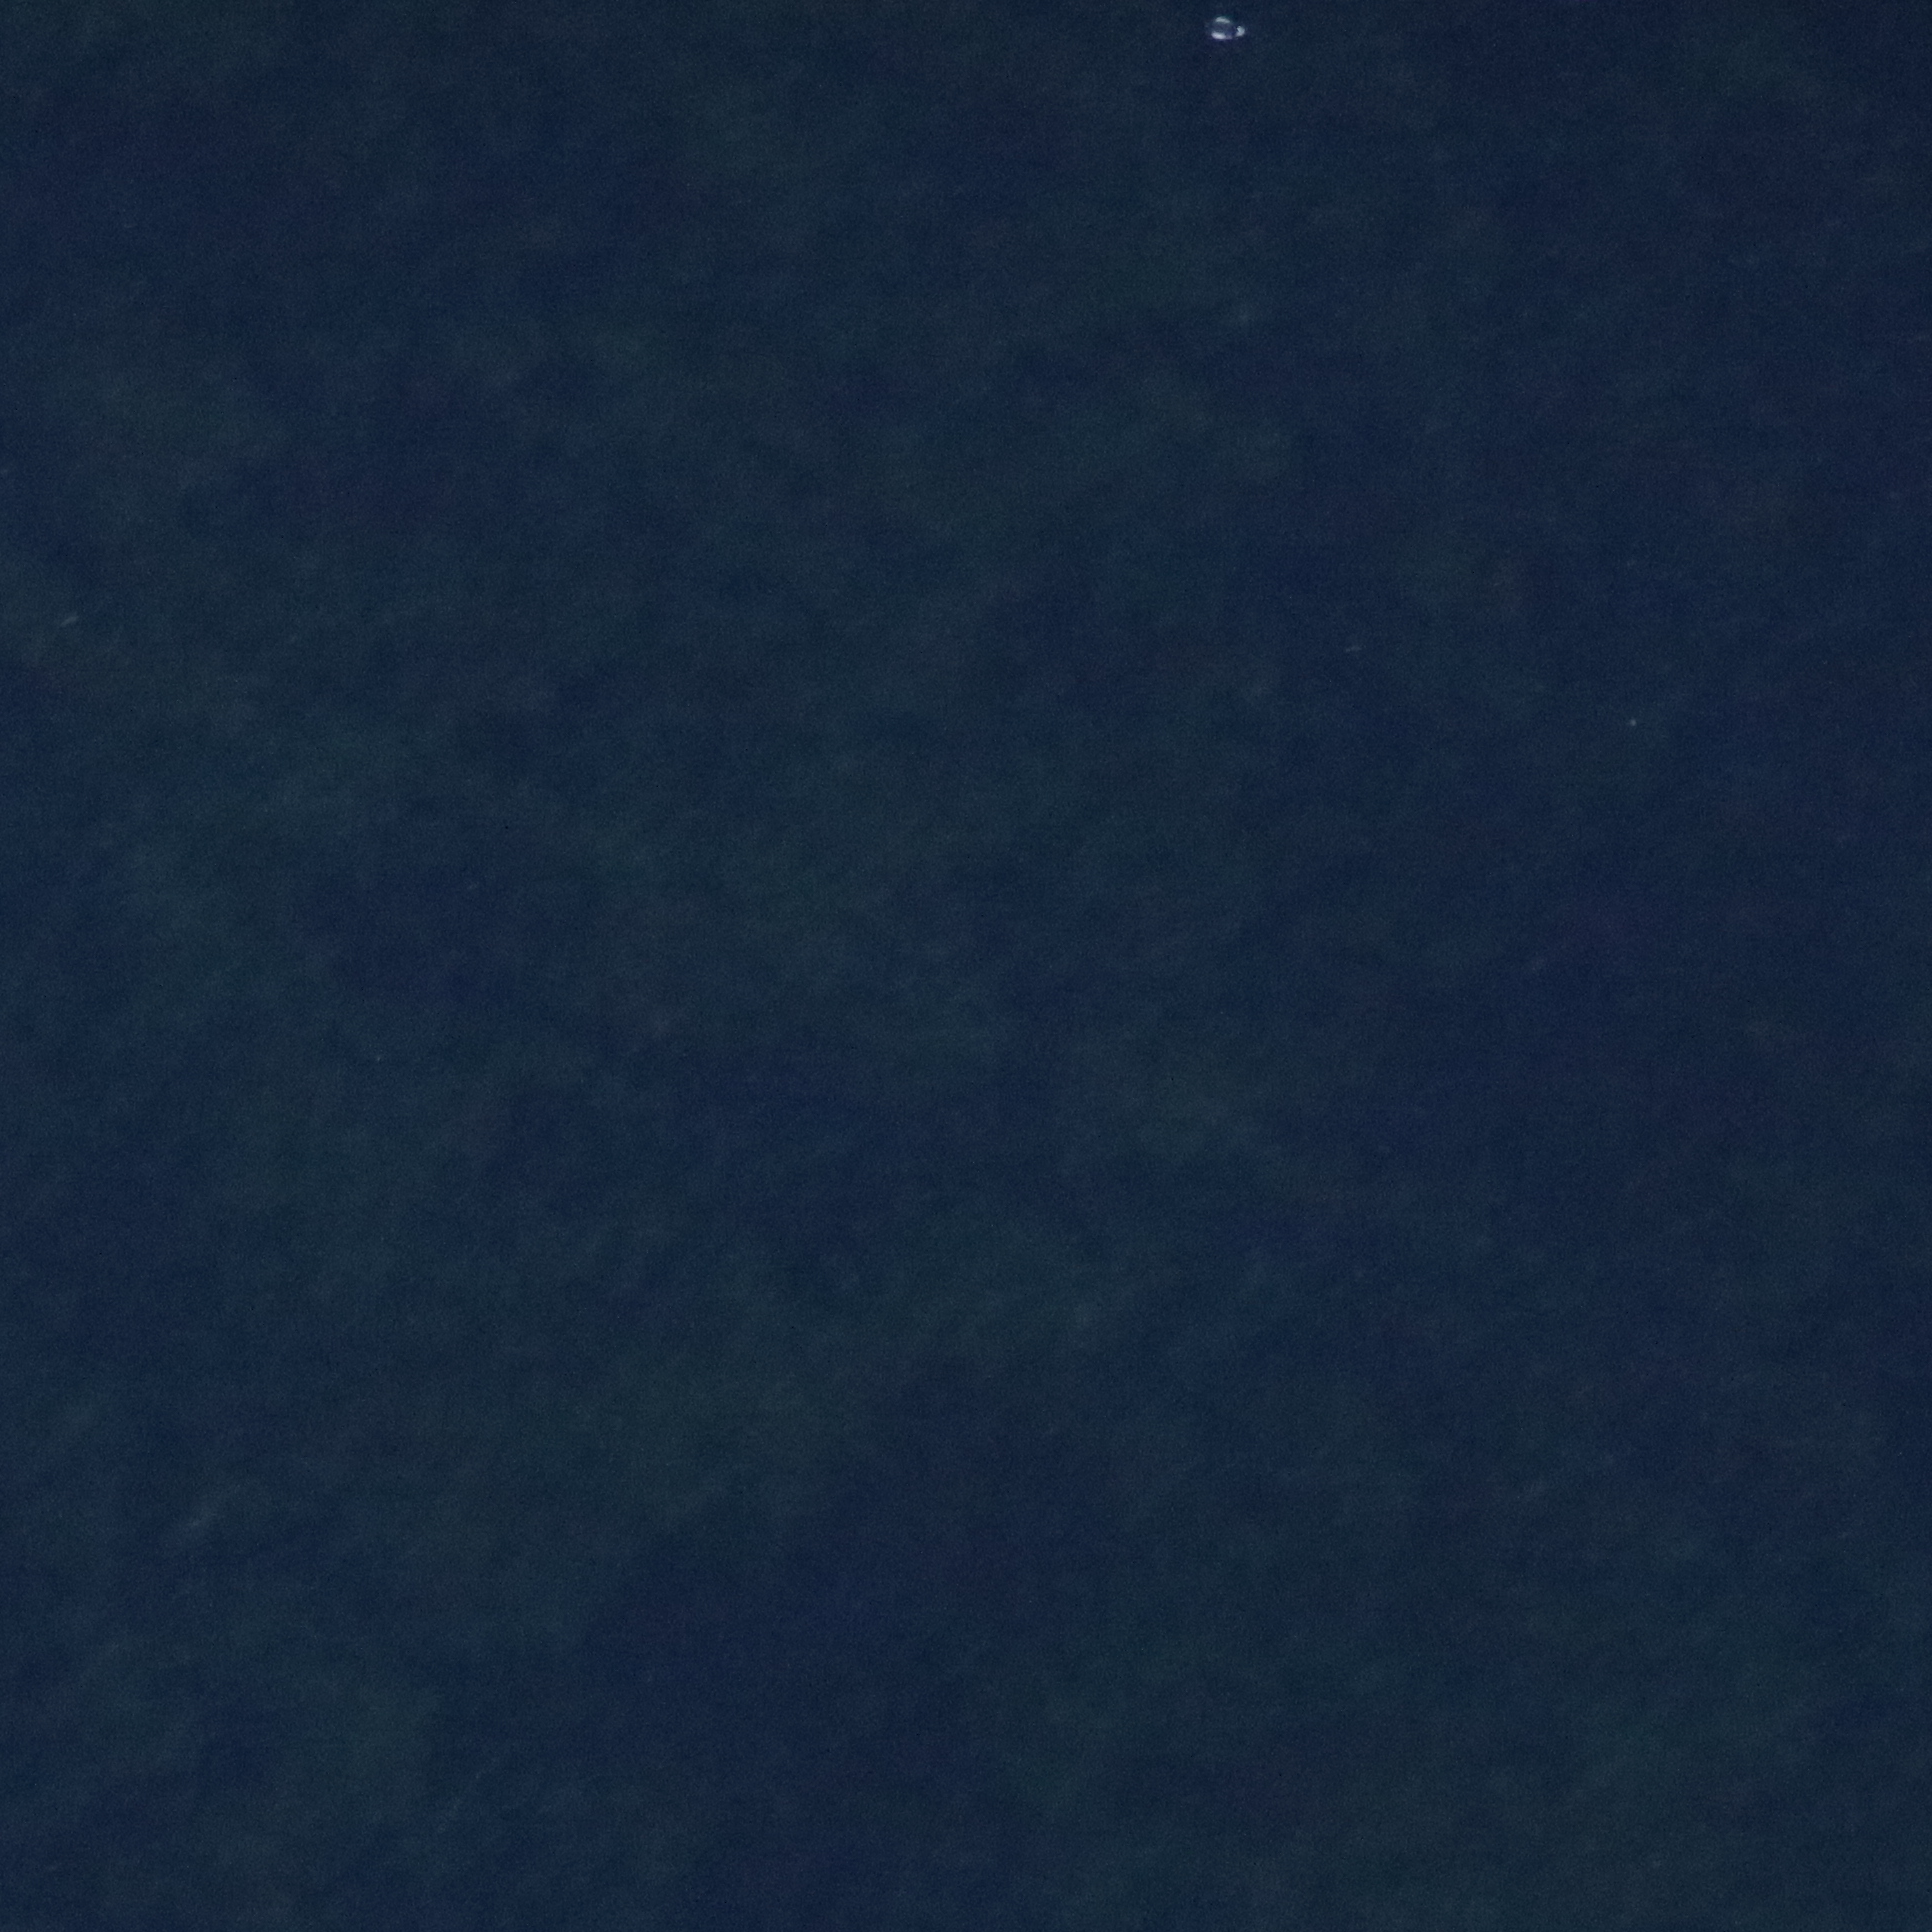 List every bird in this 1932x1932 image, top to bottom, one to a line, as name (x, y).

brant (1224, 25)